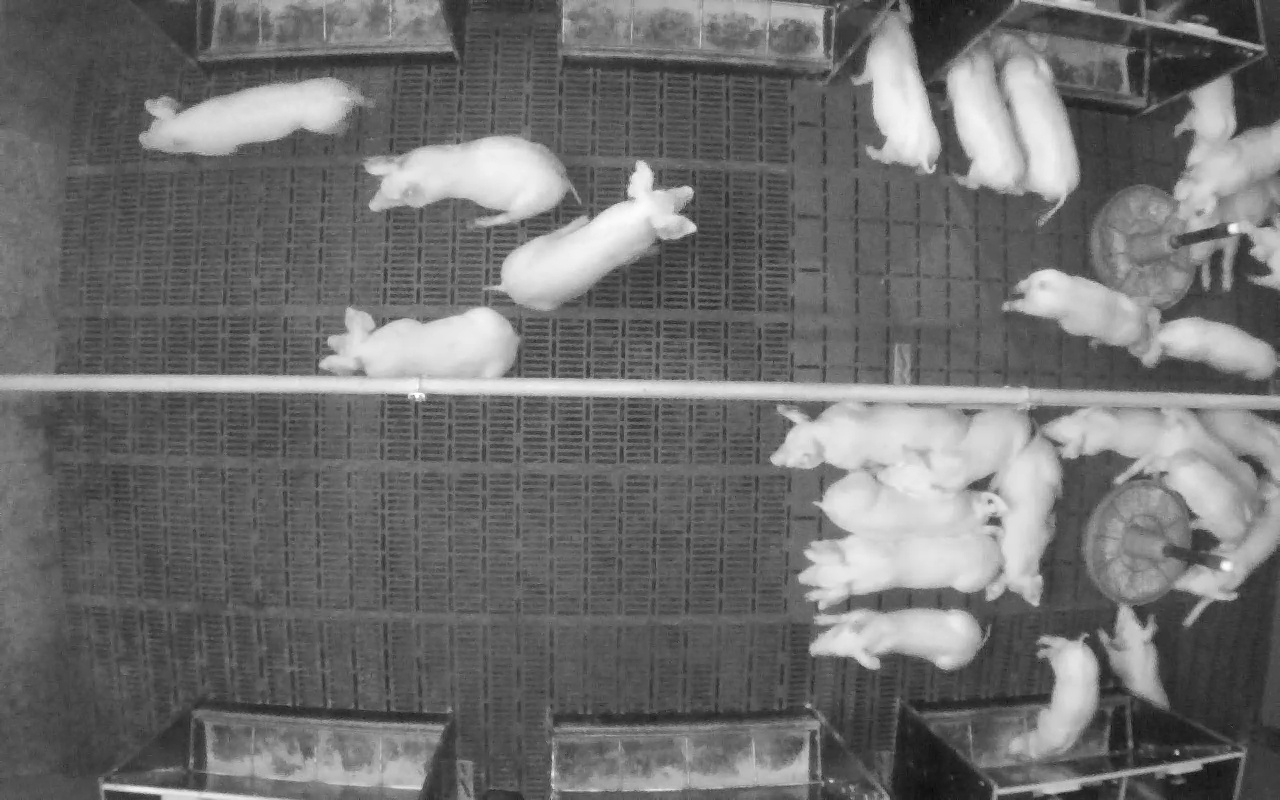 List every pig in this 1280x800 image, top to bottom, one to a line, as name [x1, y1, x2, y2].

pig [850, 1, 941, 176]
pig [989, 26, 1080, 228]
pig [941, 41, 1028, 198]
pig [1171, 70, 1236, 172]
pig [138, 76, 374, 159]
pig [1173, 118, 1279, 223]
pig [361, 134, 582, 229]
pig [482, 159, 699, 311]
pig [1188, 175, 1278, 291]
pig [1246, 220, 1280, 296]
pig [1002, 268, 1161, 361]
pig [318, 303, 523, 378]
pig [1142, 307, 1279, 380]
pig [771, 401, 972, 471]
pig [874, 405, 1034, 495]
pig [1040, 407, 1175, 489]
pig [1151, 408, 1279, 525]
pig [1193, 408, 1278, 485]
pig [984, 418, 1064, 607]
pig [1161, 449, 1254, 558]
pig [811, 470, 1010, 536]
pig [1170, 491, 1280, 628]
pig [797, 528, 1003, 612]
pig [1096, 604, 1173, 711]
pig [807, 607, 991, 671]
pig [1010, 632, 1100, 759]